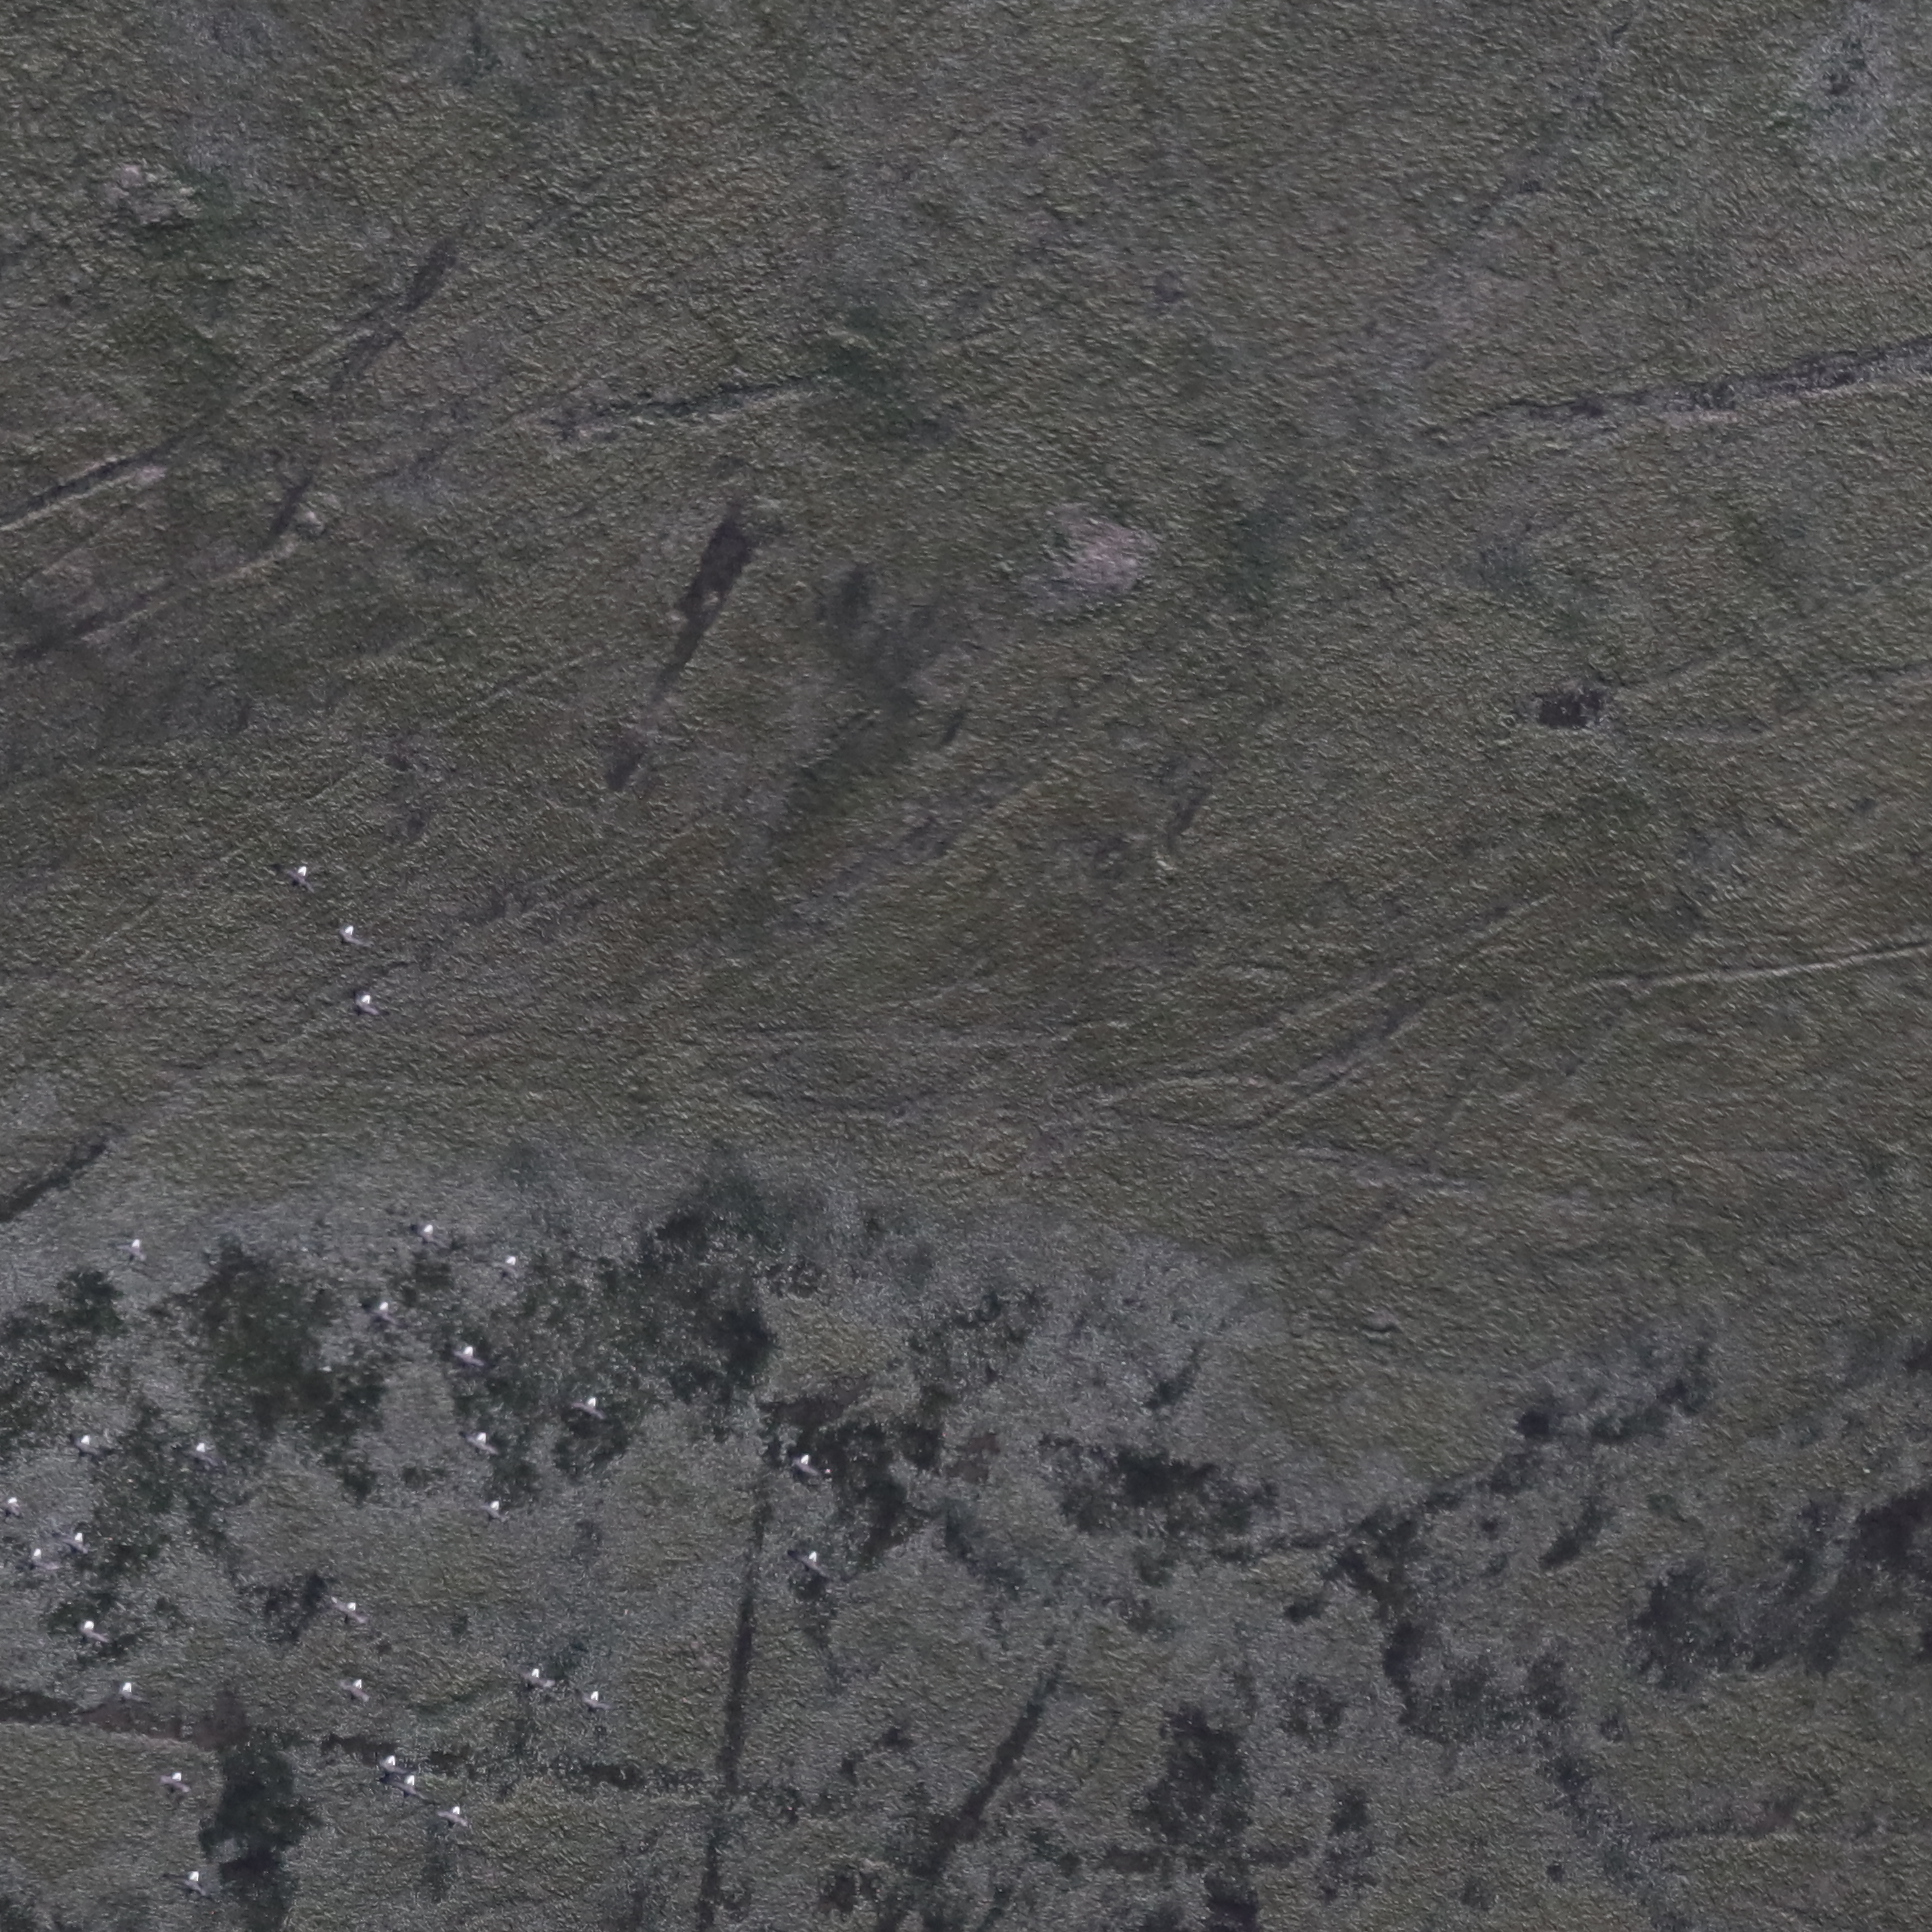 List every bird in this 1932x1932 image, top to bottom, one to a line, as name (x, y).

brant (296, 879)
brant (348, 935)
brant (359, 1009)
brant (426, 1231)
brant (138, 1249)
brant (503, 1266)
brant (386, 1308)
brant (470, 1356)
brant (591, 1406)
brant (486, 1442)
brant (86, 1447)
brant (205, 1456)
brant (804, 1464)
brant (13, 1511)
brant (492, 1519)
brant (75, 1542)
brant (27, 1559)
brant (809, 1562)
brant (352, 1612)
brant (81, 1634)
brant (535, 1675)
brant (355, 1692)
brant (129, 1697)
brant (585, 1698)
brant (388, 1770)
brant (174, 1782)
brant (409, 1786)
brant (453, 1814)
brant (197, 1889)